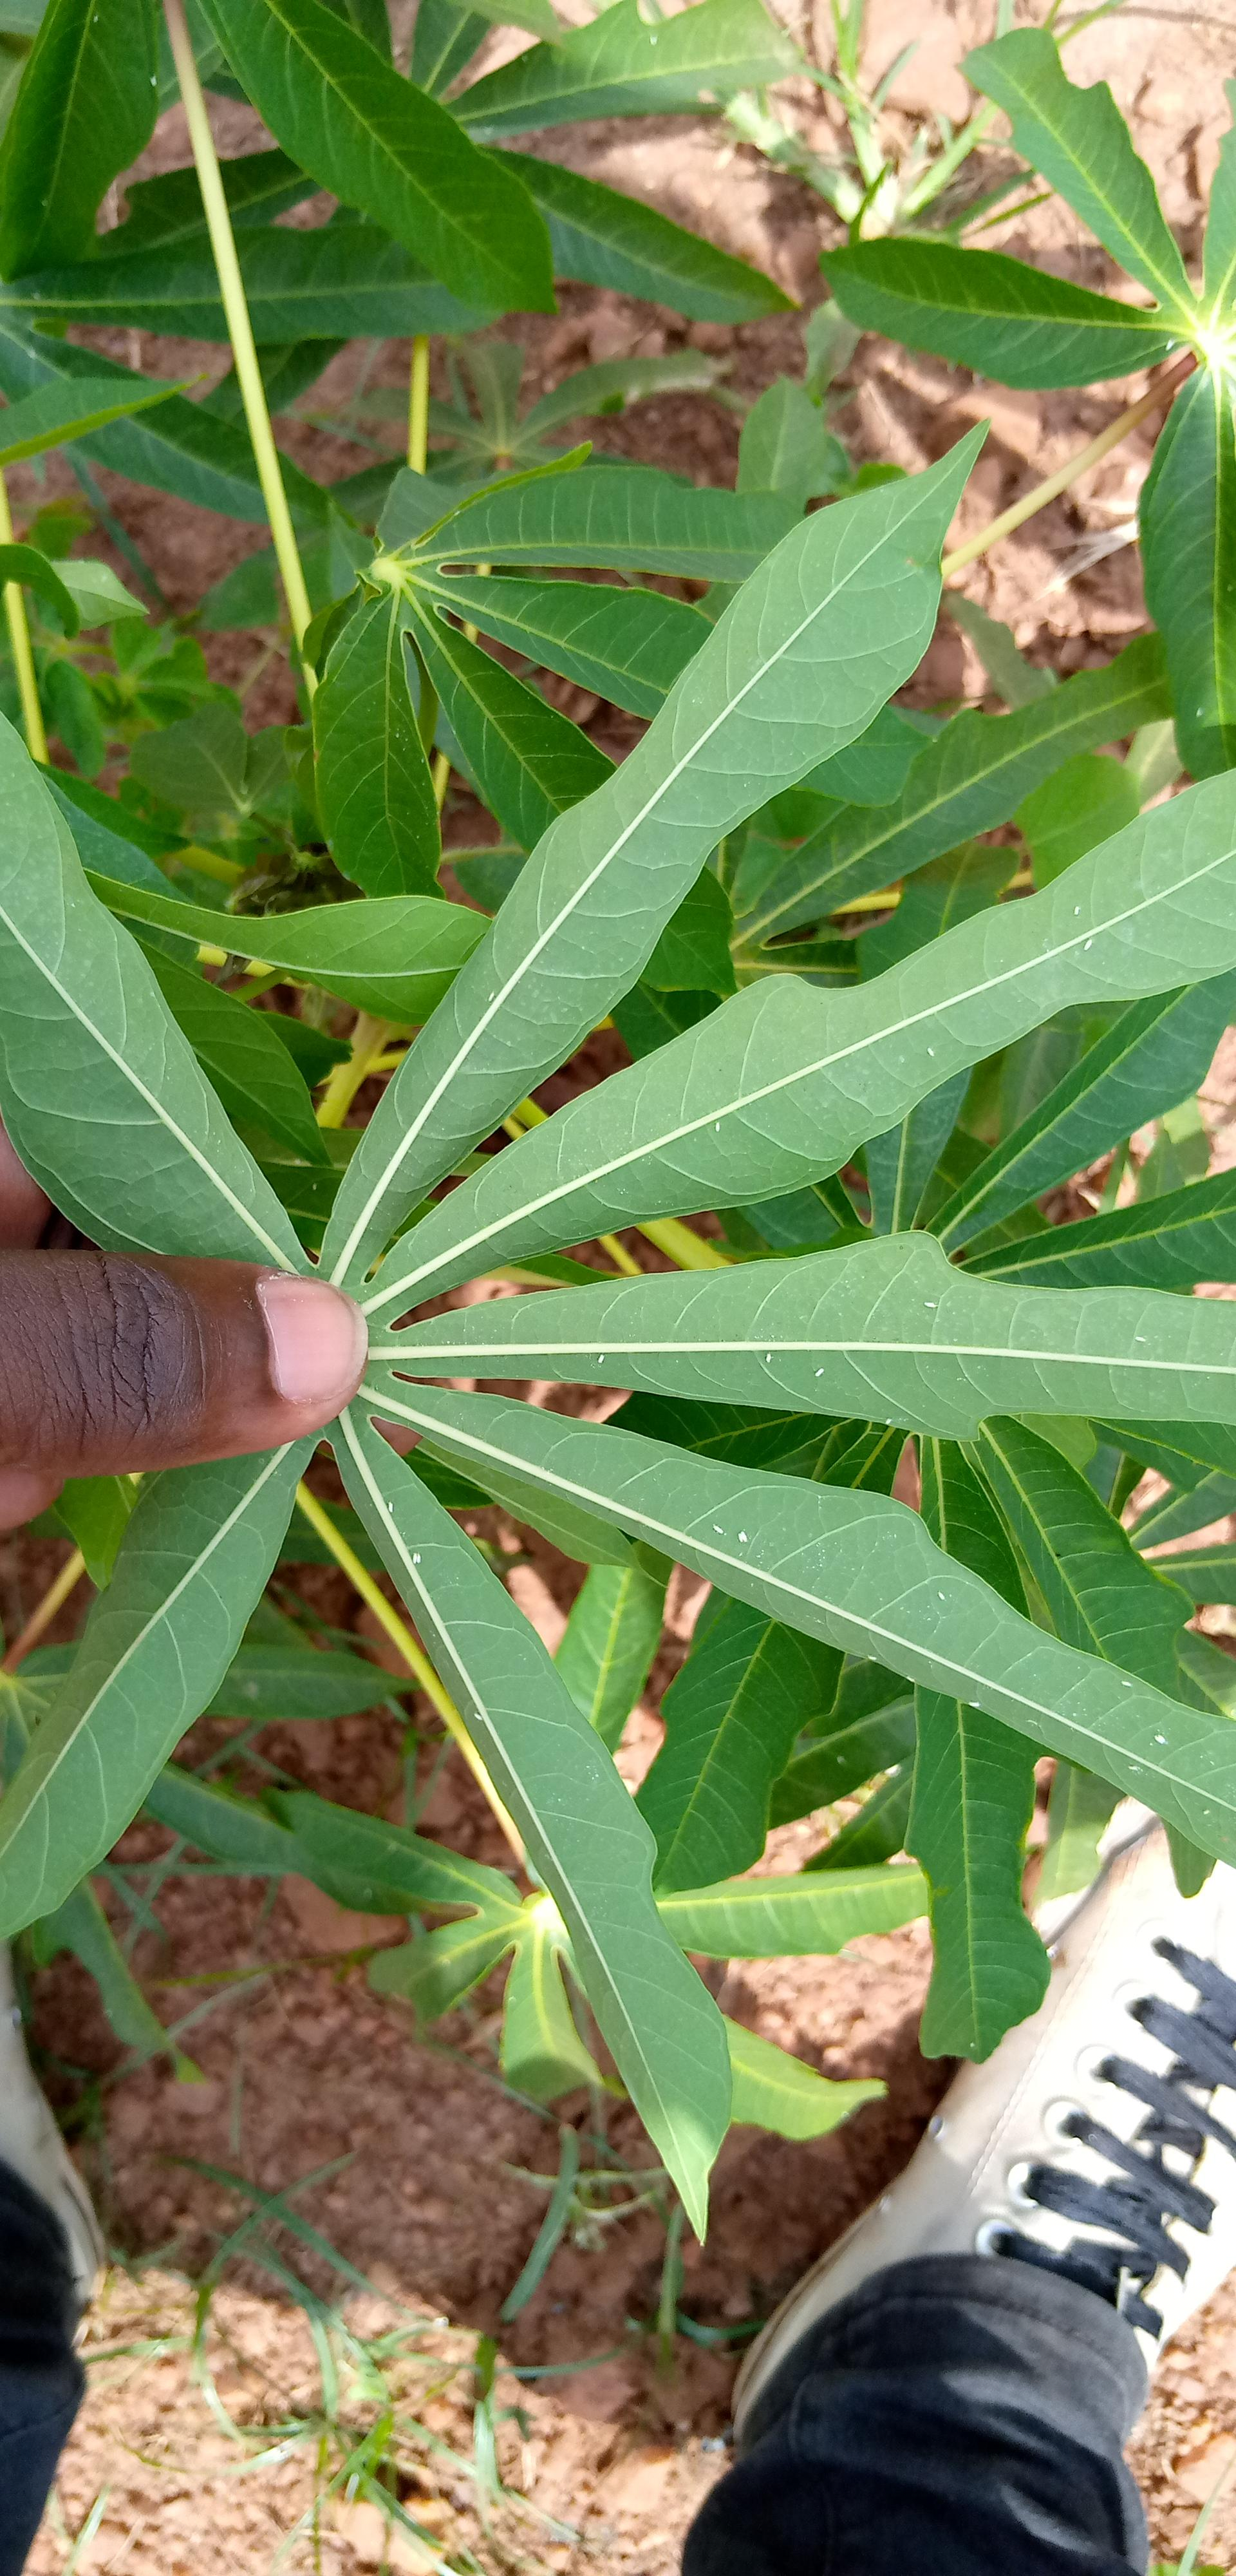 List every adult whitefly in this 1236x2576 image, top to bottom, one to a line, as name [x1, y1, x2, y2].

whitefly [1071, 904, 1085, 919]
whitefly [1082, 938, 1094, 954]
whitefly [487, 989, 496, 1003]
whitefly [926, 1046, 936, 1059]
whitefly [713, 1120, 722, 1134]
whitefly [922, 1300, 939, 1311]
whitefly [1133, 1335, 1148, 1344]
whitefly [763, 1352, 773, 1365]
whitefly [596, 1352, 606, 1366]
whitefly [811, 1365, 831, 1379]
whitefly [386, 1500, 396, 1514]
whitefly [711, 1522, 725, 1535]
whitefly [740, 1530, 749, 1544]
whitefly [737, 1533, 744, 1544]
whitefly [412, 1551, 417, 1566]
whitefly [417, 1551, 423, 1565]
whitefly [935, 1589, 948, 1603]
whitefly [866, 1653, 879, 1662]
whitefly [905, 1674, 916, 1683]
whitefly [1119, 1680, 1136, 1690]
whitefly [966, 1699, 982, 1709]
whitefly [472, 1712, 483, 1723]
whitefly [1153, 1734, 1163, 1745]
whitefly [1157, 1734, 1167, 1743]